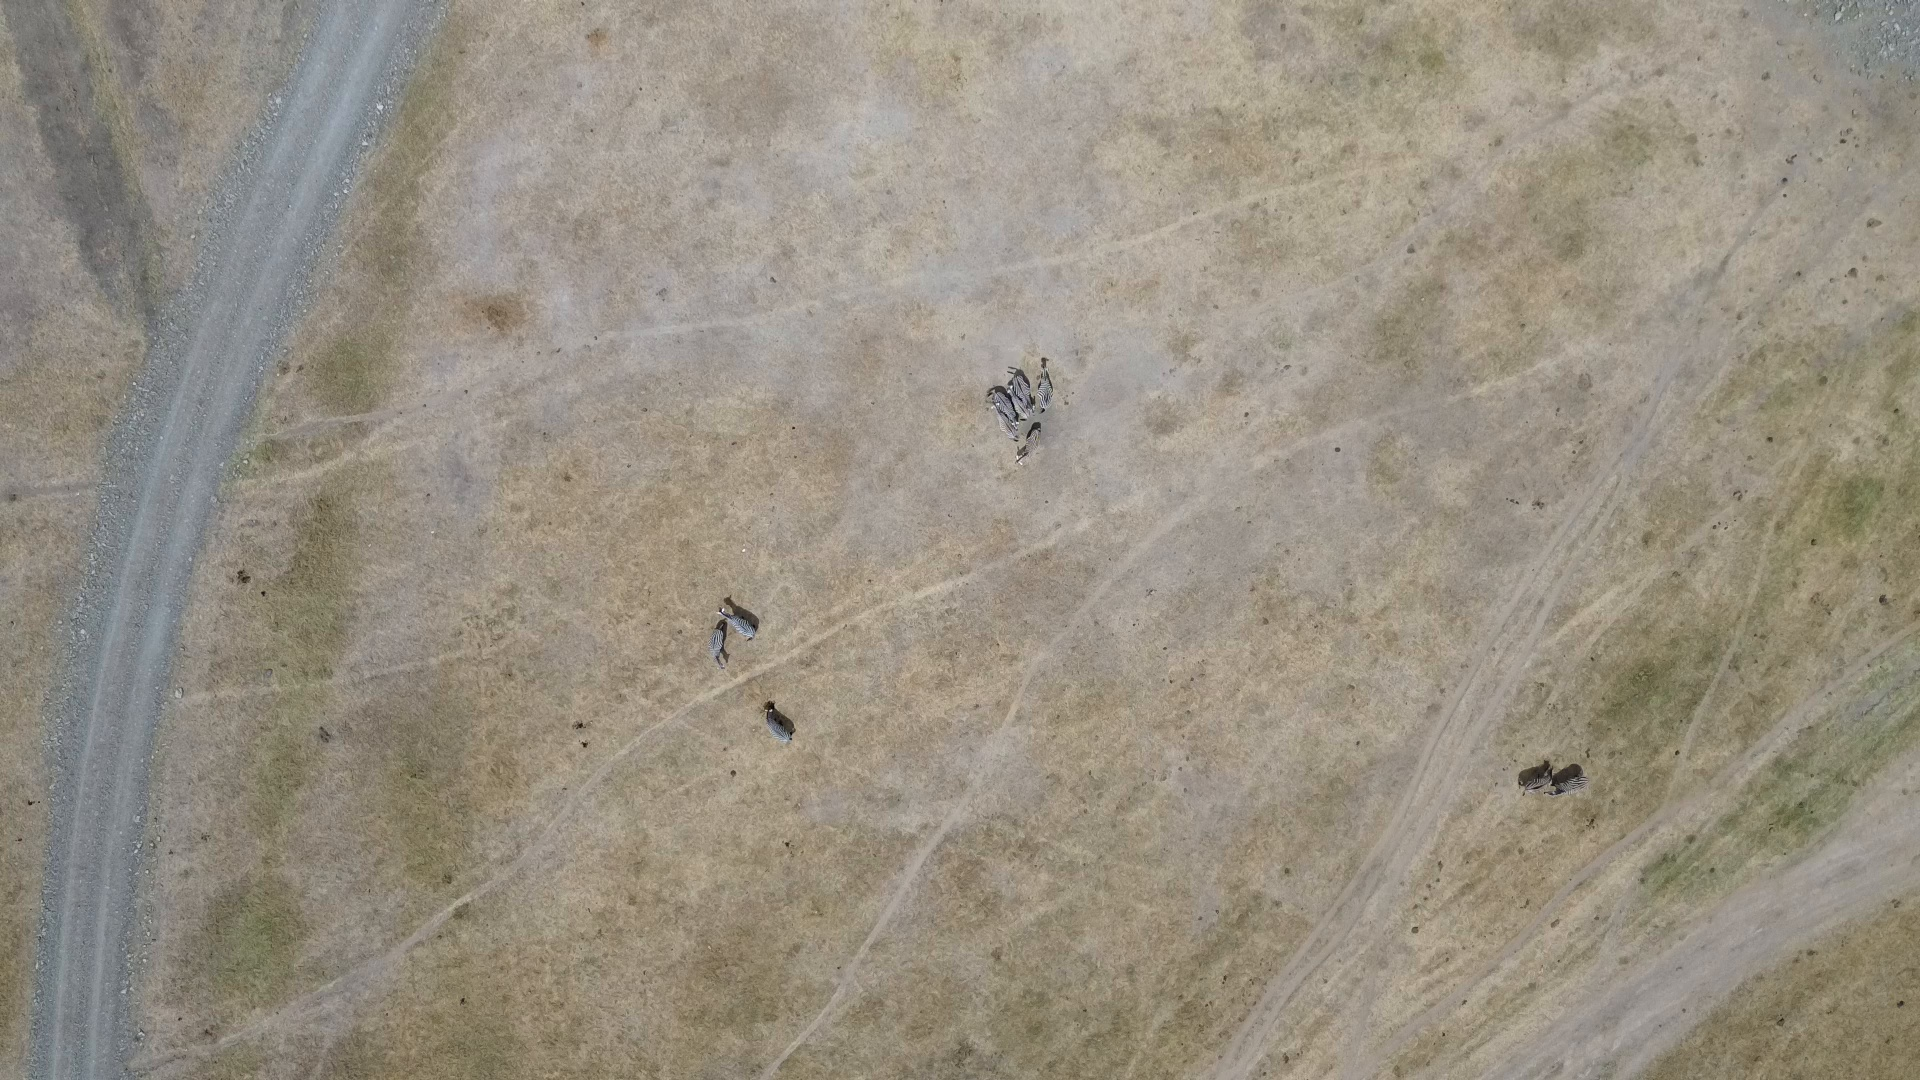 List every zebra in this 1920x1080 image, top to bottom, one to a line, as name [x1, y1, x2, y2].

zebra [1037, 367, 1053, 409]
zebra [1012, 375, 1035, 414]
zebra [1007, 385, 1029, 418]
zebra [994, 391, 1019, 430]
zebra [990, 405, 1017, 440]
zebra [1016, 429, 1039, 466]
zebra [717, 607, 755, 639]
zebra [708, 630, 728, 671]
zebra [765, 708, 793, 742]
zebra [1523, 770, 1554, 796]
zebra [1543, 775, 1587, 798]